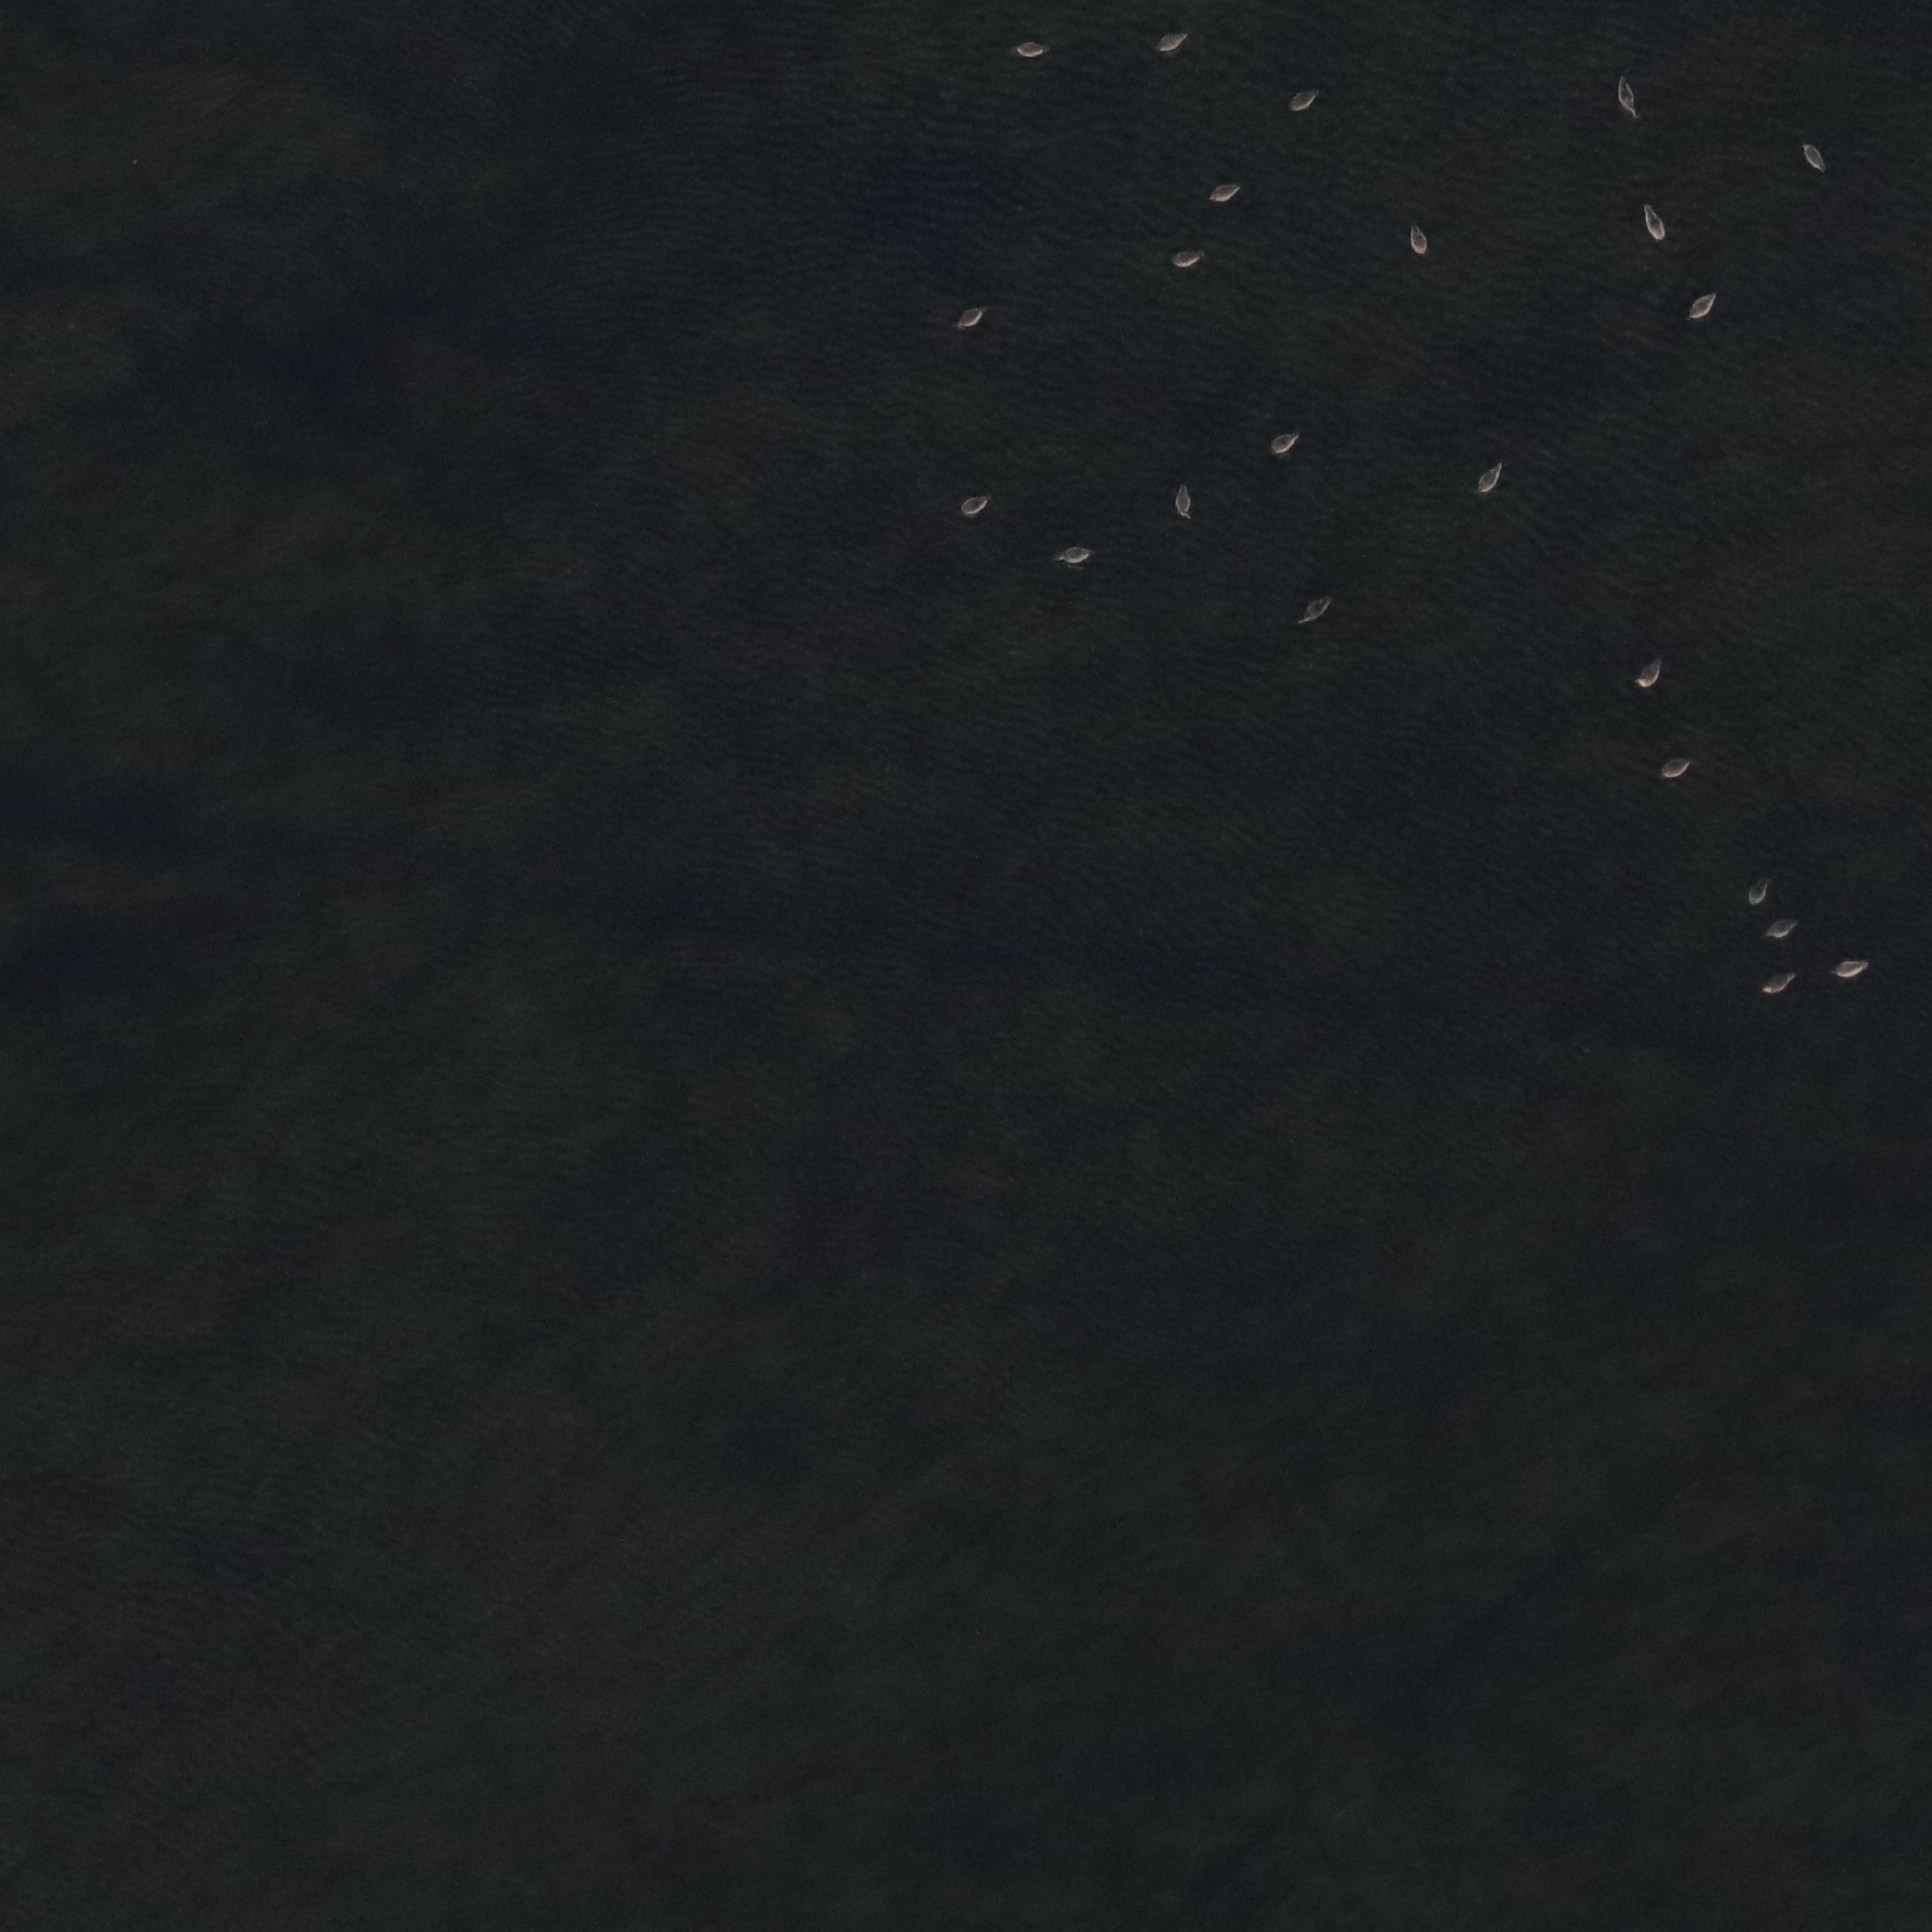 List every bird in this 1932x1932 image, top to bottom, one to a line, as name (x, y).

other bird (1177, 45)
other bird (1032, 52)
other bird (1625, 93)
other bird (1302, 96)
other bird (1812, 150)
other bird (1225, 187)
other bird (1654, 224)
other bird (1422, 244)
other bird (1188, 254)
other bird (1702, 309)
other bird (970, 316)
other bird (1284, 442)
other bird (1488, 480)
other bird (1184, 497)
other bird (977, 504)
other bird (1077, 554)
other bird (1320, 613)
other bird (1650, 669)
other bird (1678, 763)
other bird (1756, 894)
other bird (1781, 931)
other bird (1847, 965)
other bird (1780, 976)